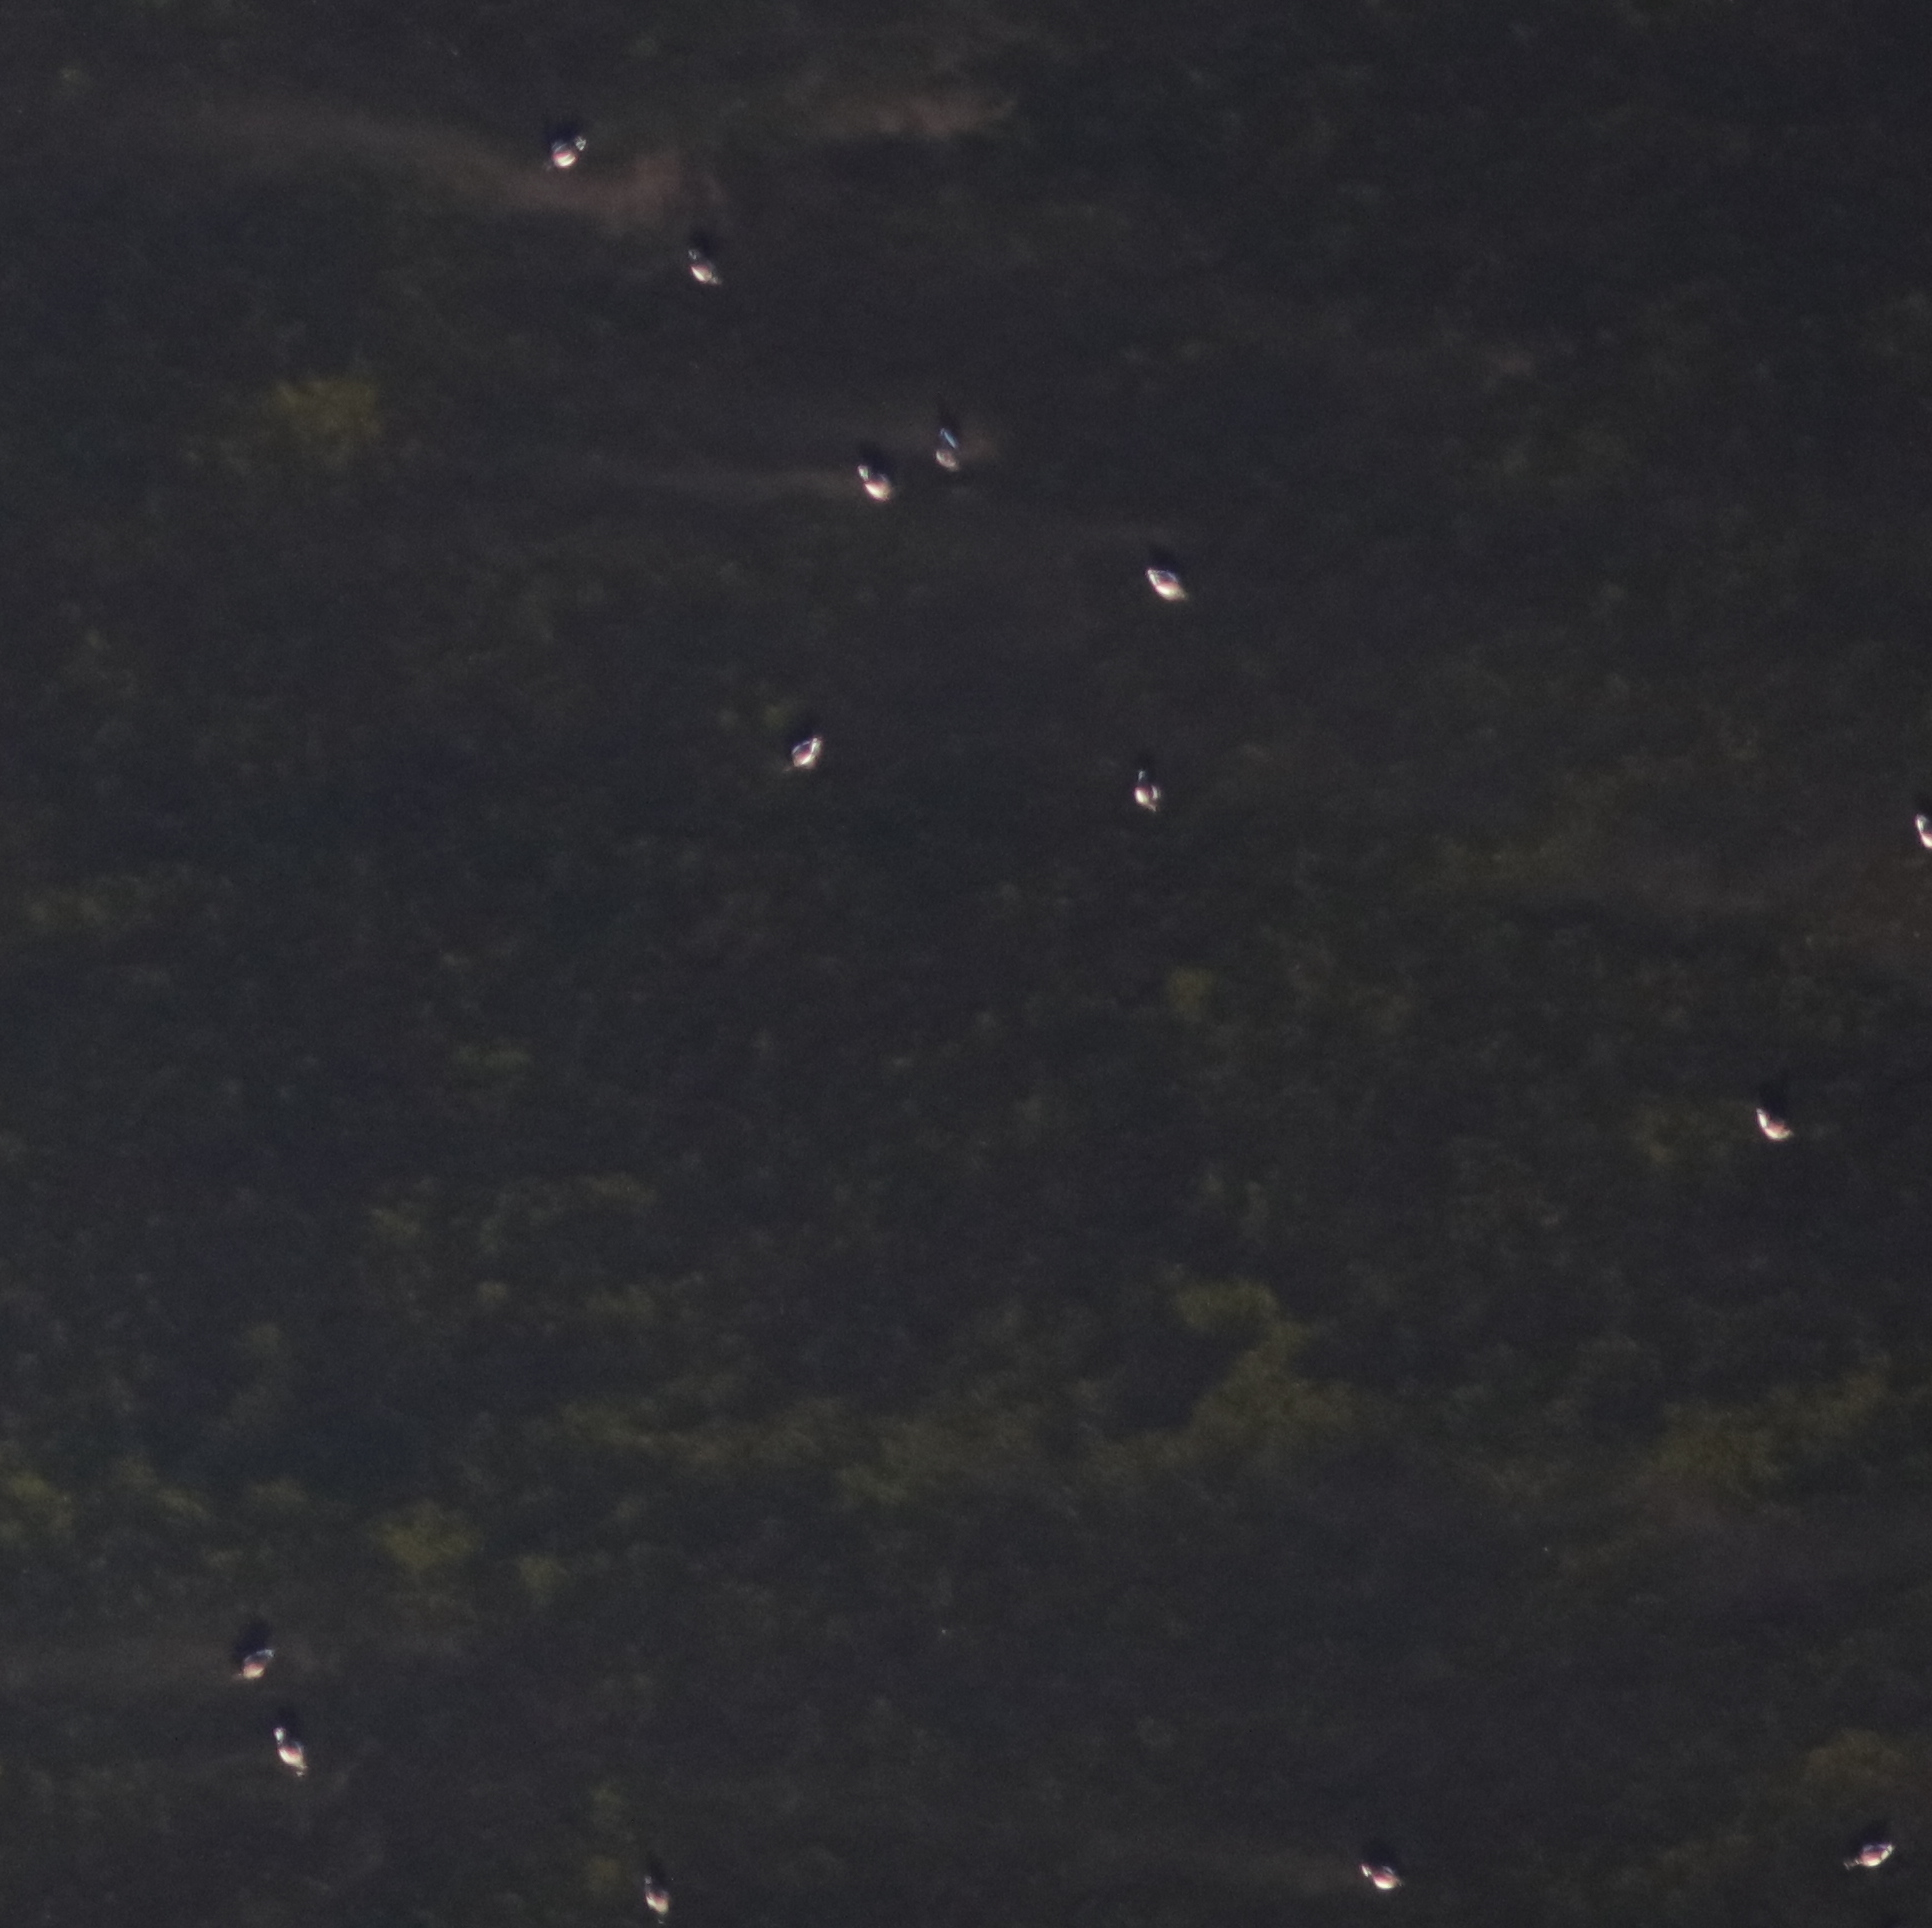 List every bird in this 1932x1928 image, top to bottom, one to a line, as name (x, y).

brant (566, 152)
brant (703, 269)
brant (949, 454)
brant (877, 482)
brant (1164, 582)
brant (802, 759)
brant (1145, 792)
brant (1781, 1130)
brant (253, 1666)
brant (291, 1754)
brant (1872, 1856)
brant (1381, 1877)
brant (659, 1901)